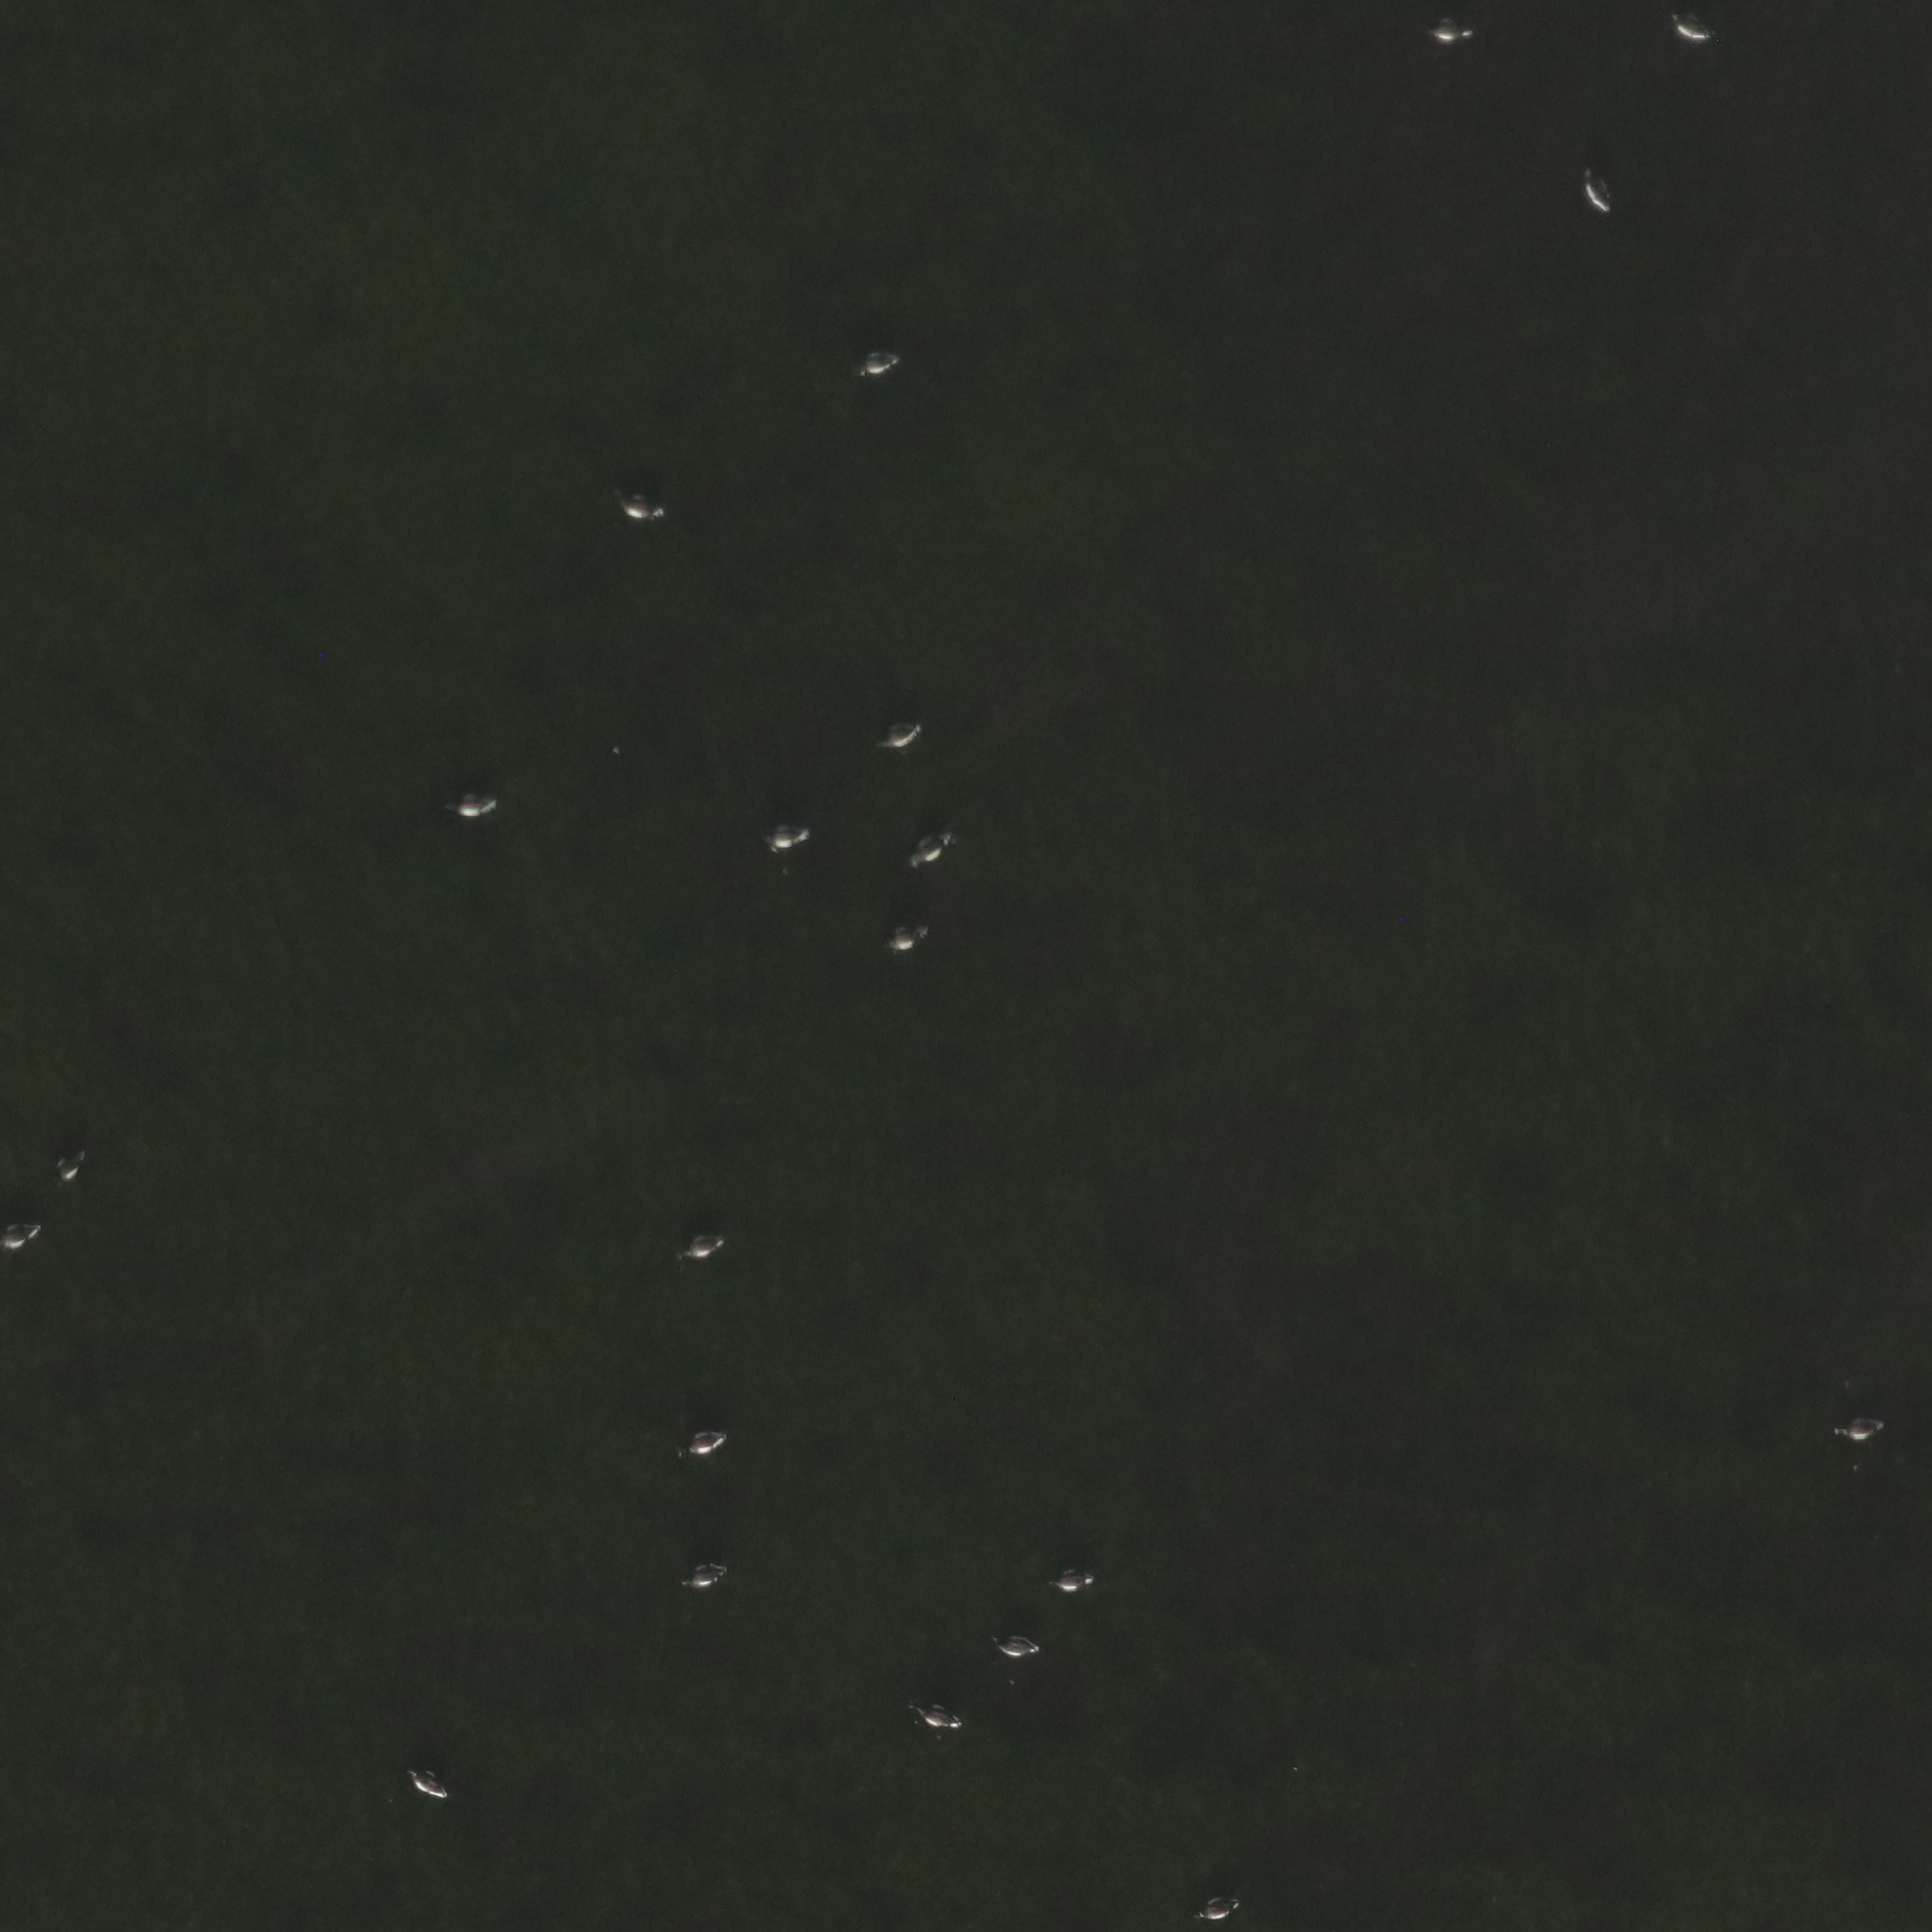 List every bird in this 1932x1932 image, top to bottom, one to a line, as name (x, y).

brant (1691, 24)
brant (1449, 31)
brant (1598, 189)
brant (878, 363)
brant (640, 508)
brant (902, 732)
brant (473, 806)
brant (788, 833)
brant (931, 843)
brant (906, 936)
brant (68, 1168)
brant (16, 1234)
brant (704, 1246)
brant (1859, 1429)
brant (705, 1442)
brant (705, 1576)
brant (1071, 1581)
brant (1016, 1646)
brant (941, 1717)
brant (428, 1783)
brant (1218, 1907)